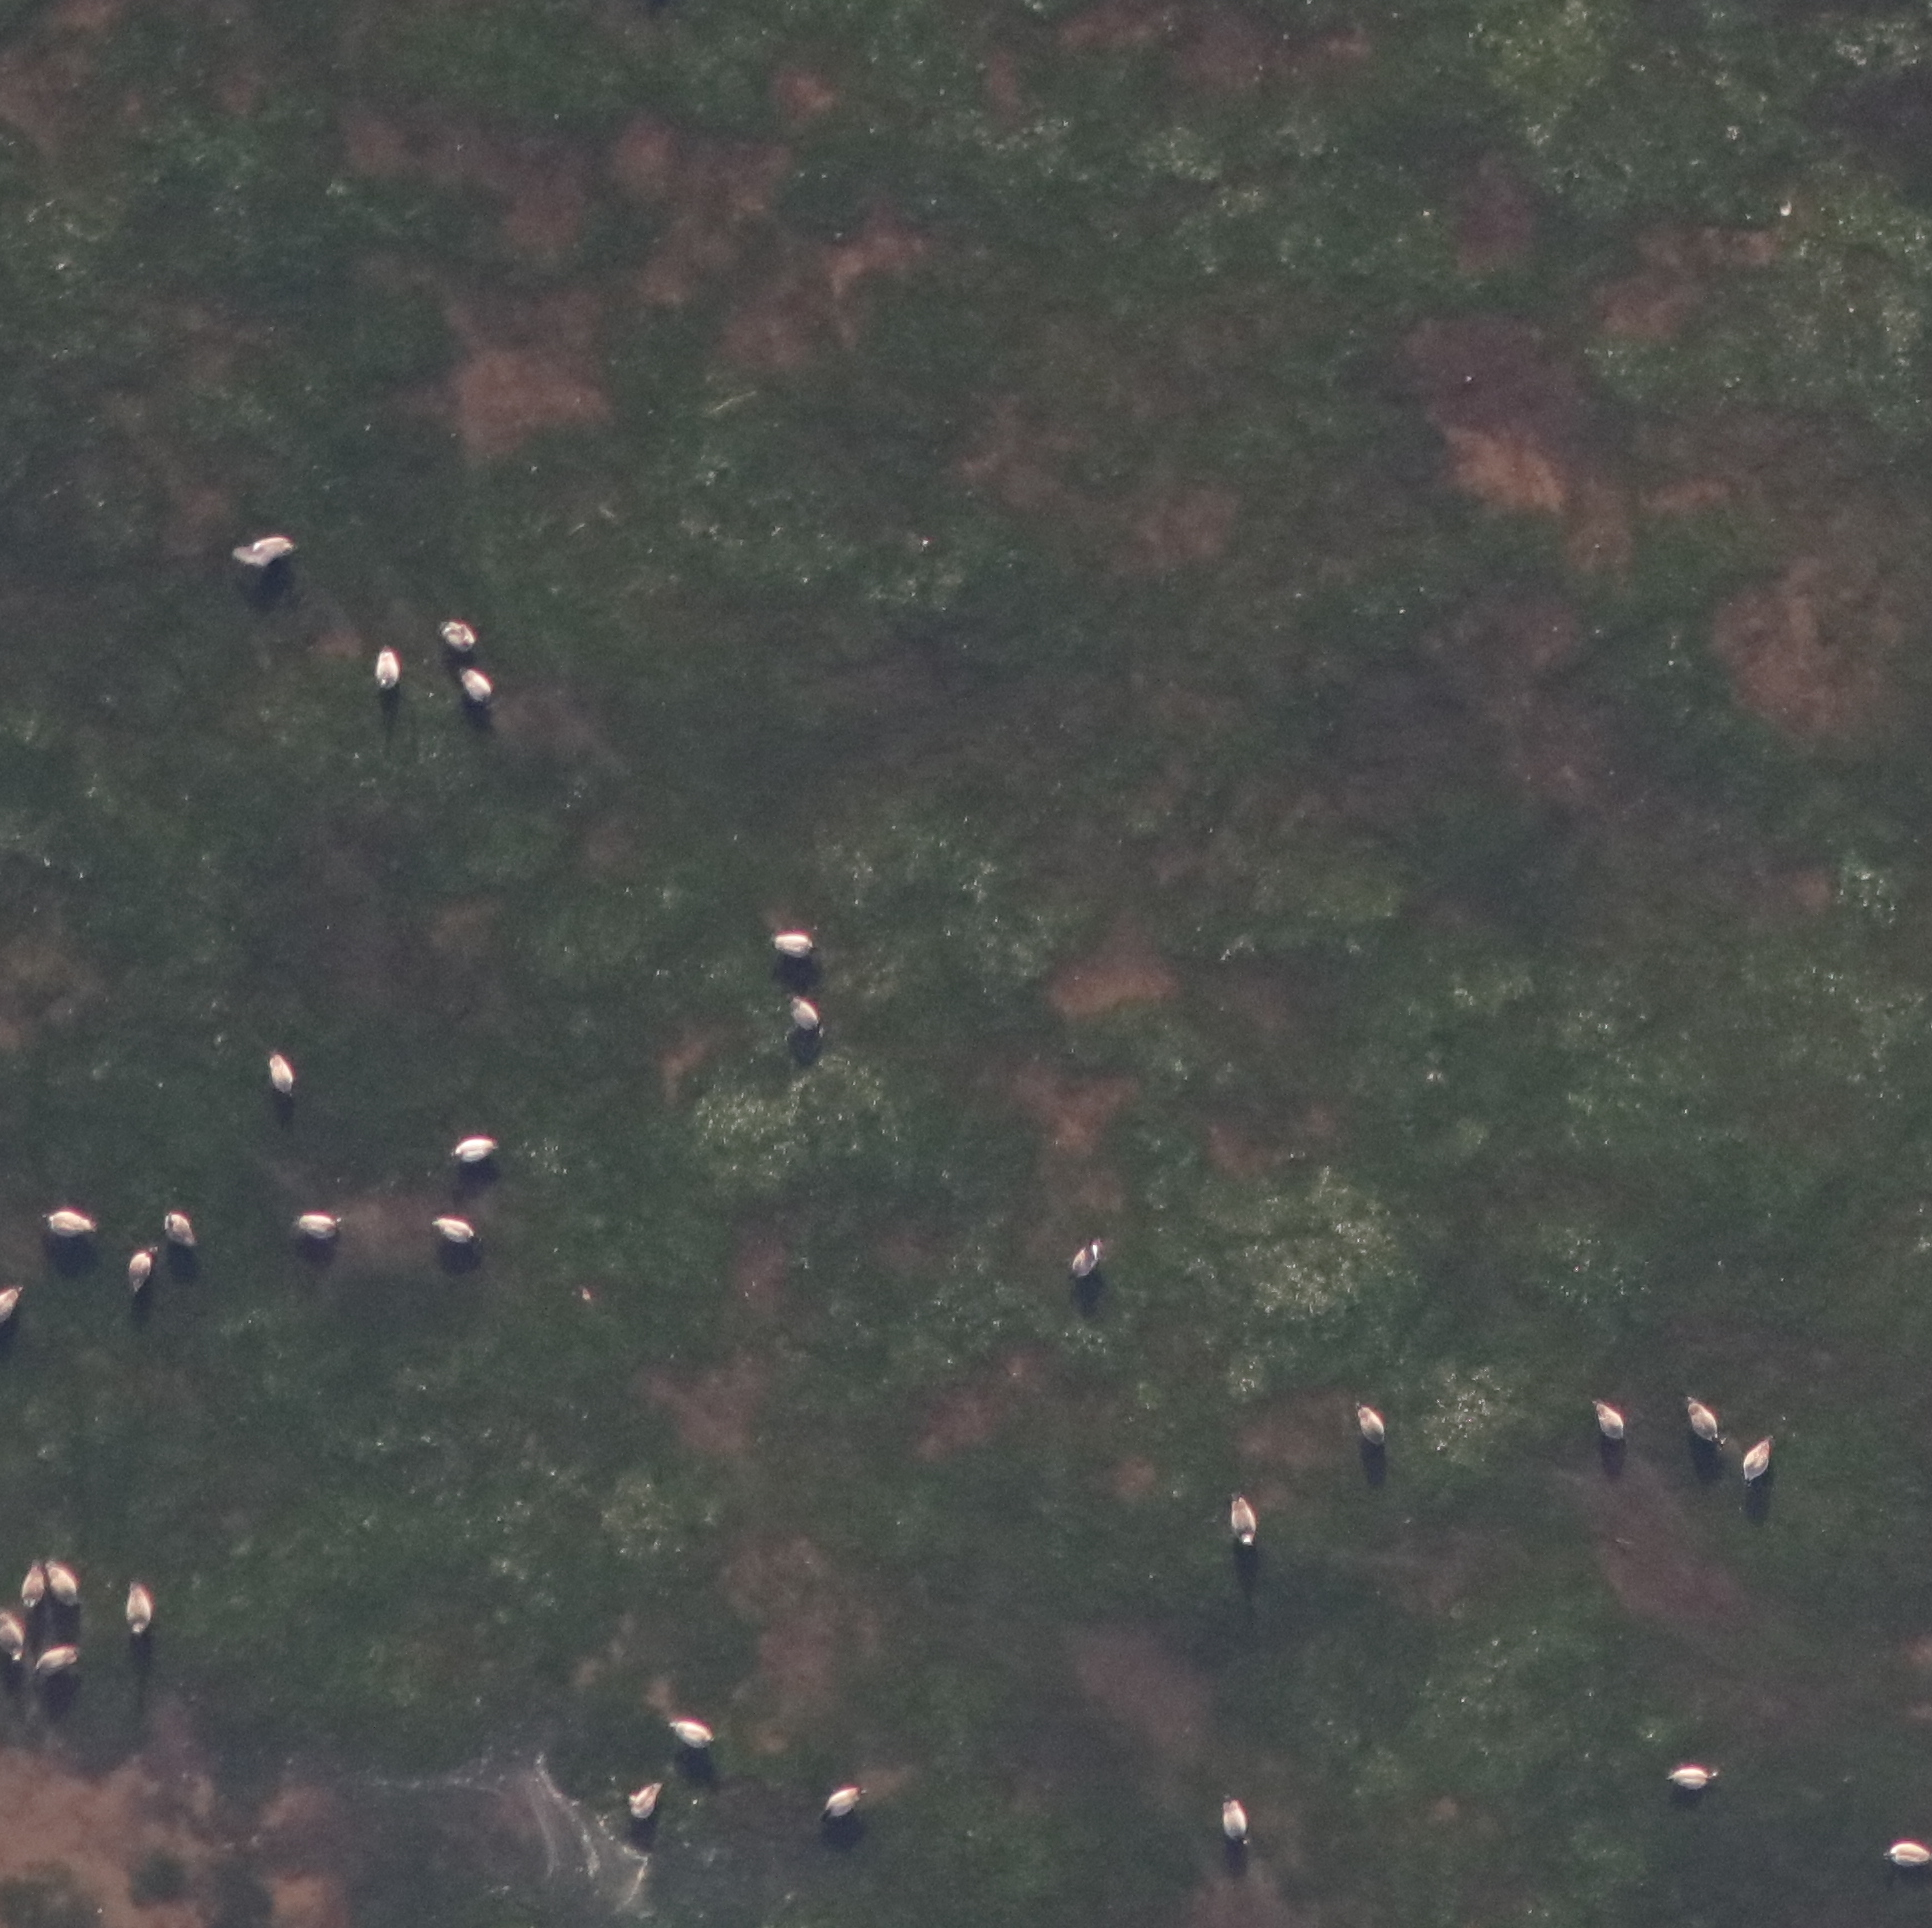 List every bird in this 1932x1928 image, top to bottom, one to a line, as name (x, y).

Canada goose (262, 551)
Canada goose (461, 643)
Canada goose (387, 667)
Canada goose (469, 683)
Canada goose (792, 943)
Canada goose (805, 1008)
Canada goose (282, 1075)
Canada goose (474, 1149)
Canada goose (72, 1223)
Canada goose (316, 1226)
Canada goose (182, 1230)
Canada goose (455, 1230)
Canada goose (1086, 1263)
Canada goose (141, 1266)
Canada goose (1, 1308)
Canada goose (1703, 1421)
Canada goose (1610, 1422)
Canada goose (1371, 1425)
Canada goose (1759, 1460)
Canada goose (1245, 1521)
Canada goose (34, 1583)
Canada goose (65, 1585)
Canada goose (139, 1608)
Canada goose (10, 1640)
Canada goose (56, 1662)
Canada goose (694, 1735)
Canada goose (1693, 1778)
Canada goose (844, 1802)
Canada goose (646, 1807)
Canada goose (1235, 1821)
Canada goose (1911, 1855)